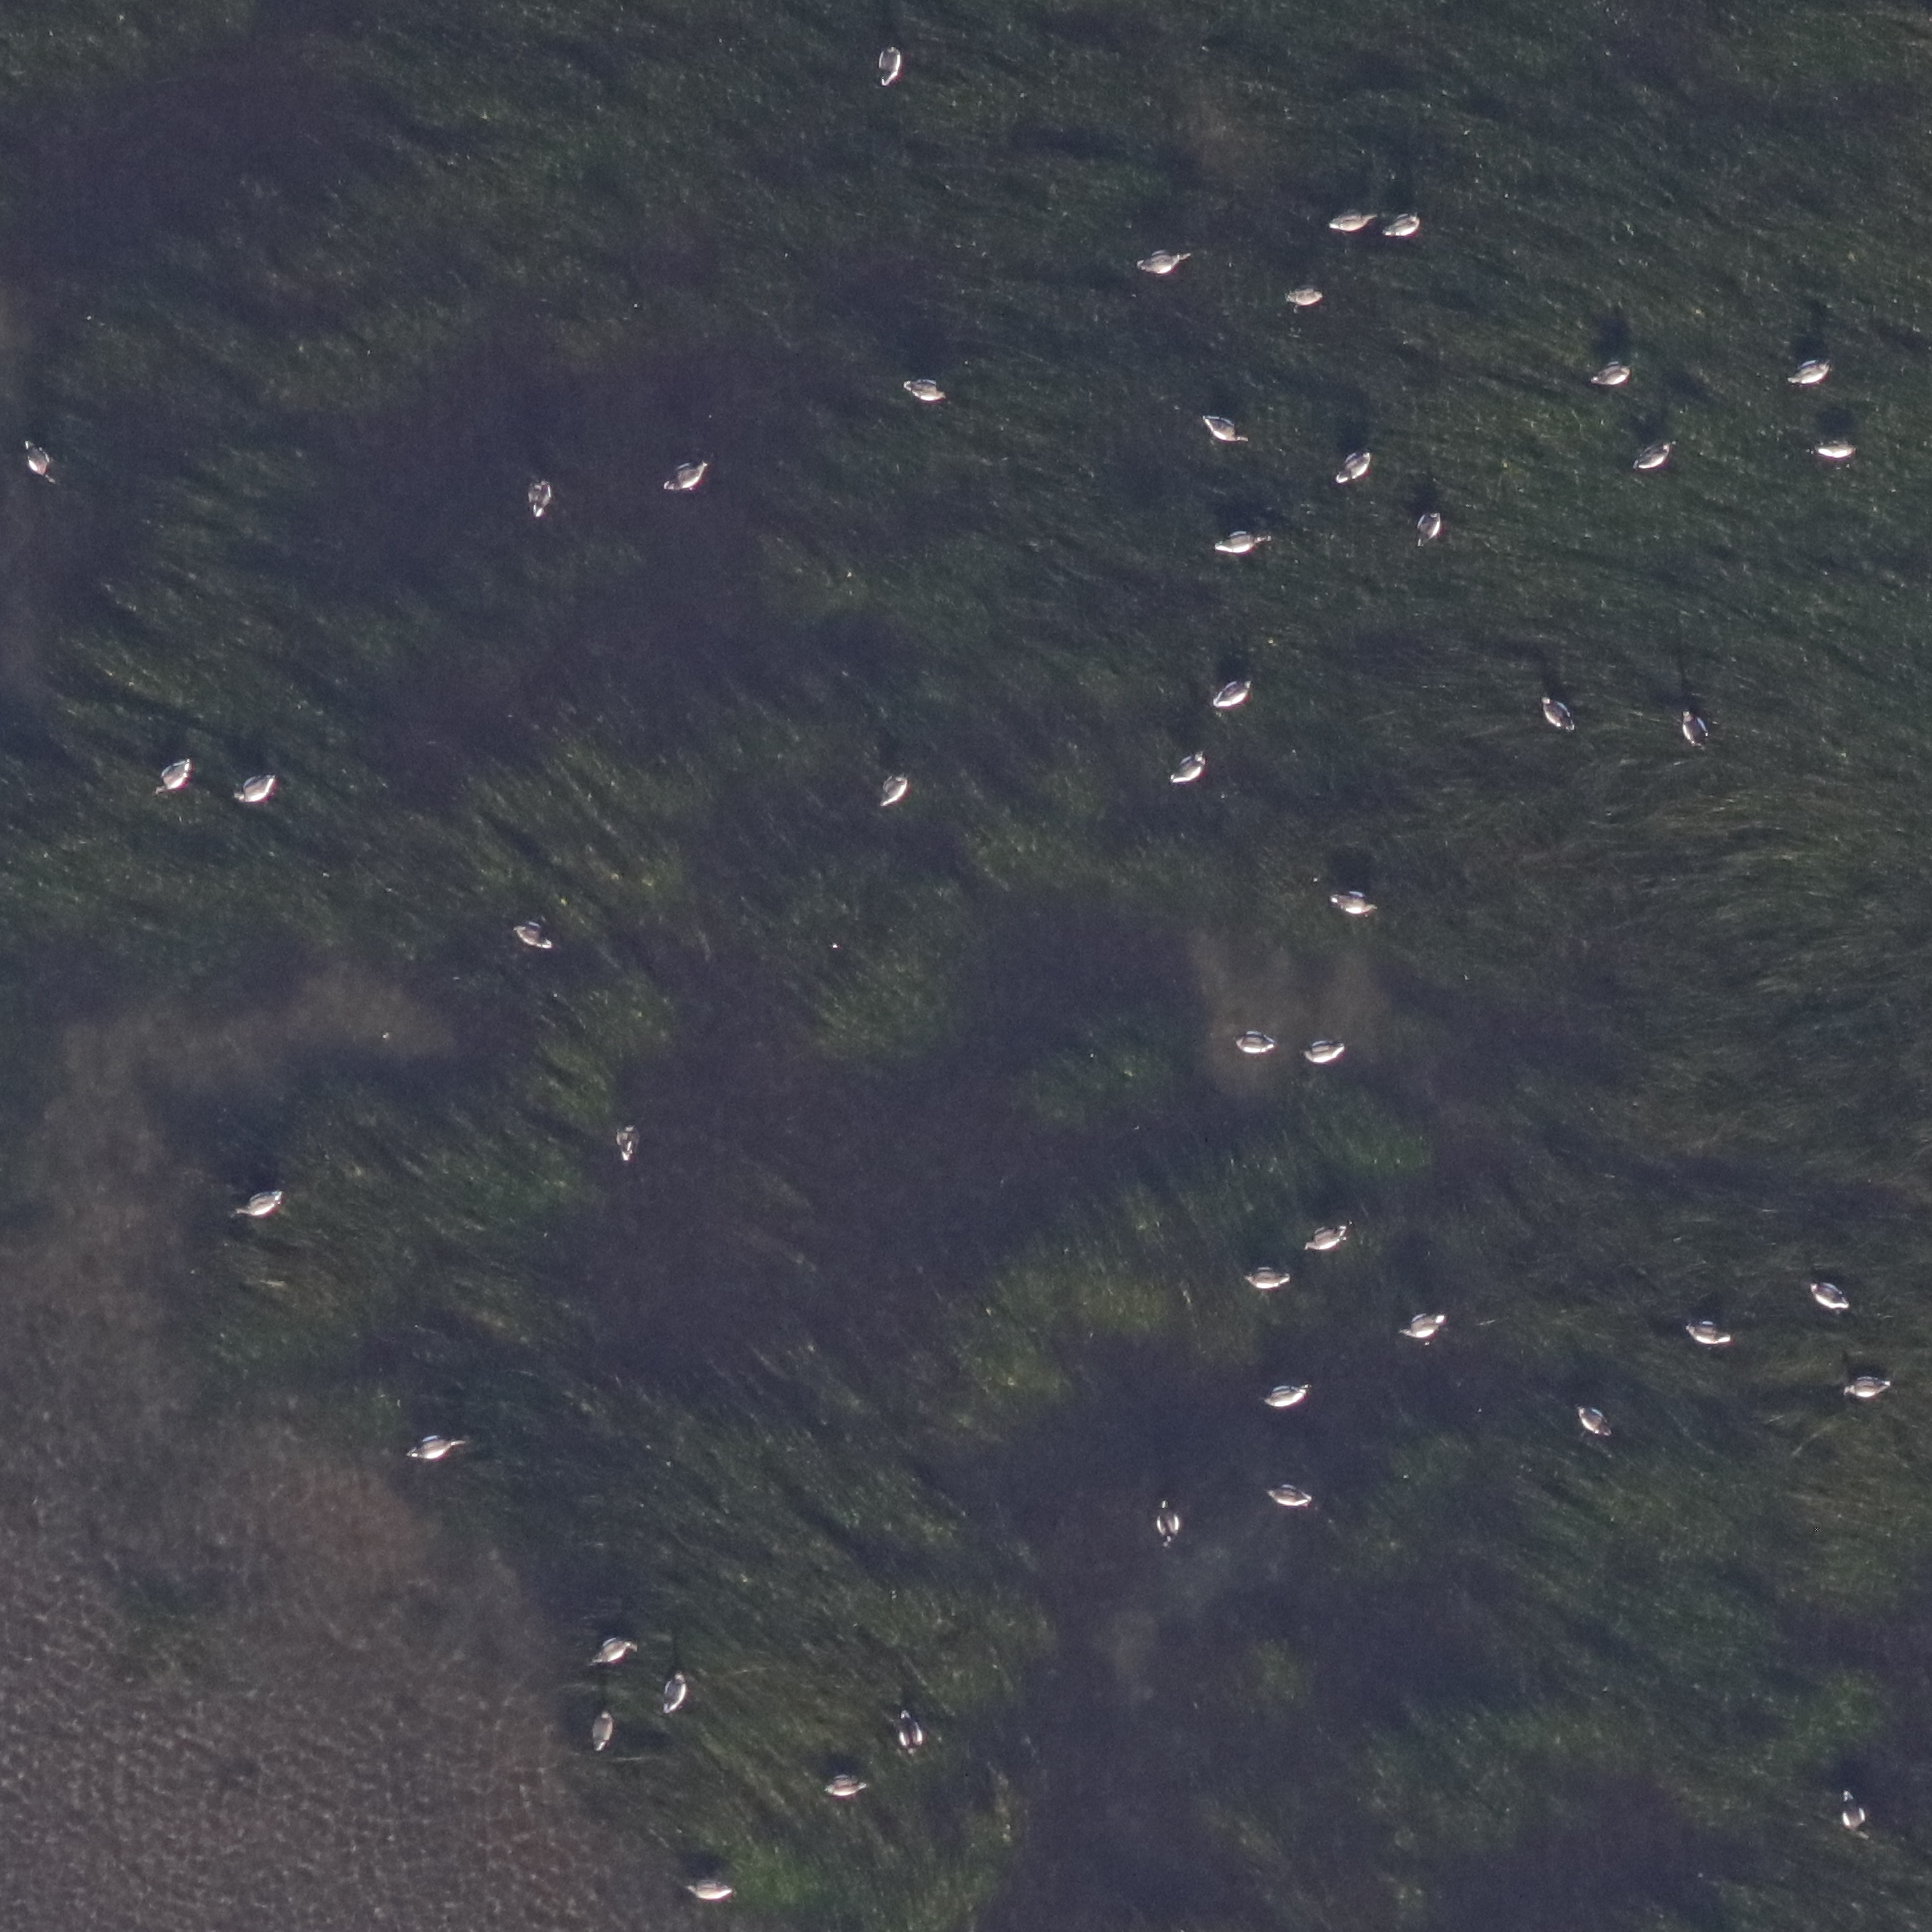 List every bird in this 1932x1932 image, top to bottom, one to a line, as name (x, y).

brant (889, 64)
brant (1354, 221)
brant (1402, 224)
brant (1162, 263)
brant (1307, 298)
brant (1809, 373)
brant (1613, 376)
brant (926, 391)
brant (1224, 431)
brant (1837, 449)
brant (1651, 456)
brant (40, 461)
brant (1354, 467)
brant (688, 477)
brant (540, 490)
brant (1428, 527)
brant (1240, 543)
brant (1232, 694)
brant (1557, 714)
brant (1696, 730)
brant (1188, 770)
brant (174, 776)
brant (893, 787)
brant (255, 789)
brant (1352, 903)
brant (531, 935)
brant (1254, 1040)
brant (1323, 1049)
brant (625, 1138)
brant (262, 1199)
brant (1330, 1241)
brant (1263, 1276)
brant (1827, 1293)
brant (1419, 1322)
brant (1708, 1332)
brant (1866, 1385)
brant (1290, 1396)
brant (1594, 1419)
brant (435, 1447)
brant (1289, 1494)
brant (1167, 1520)
brant (612, 1650)
brant (674, 1689)
brant (603, 1729)
brant (908, 1731)
brant (844, 1785)
brant (1854, 1814)
brant (710, 1889)